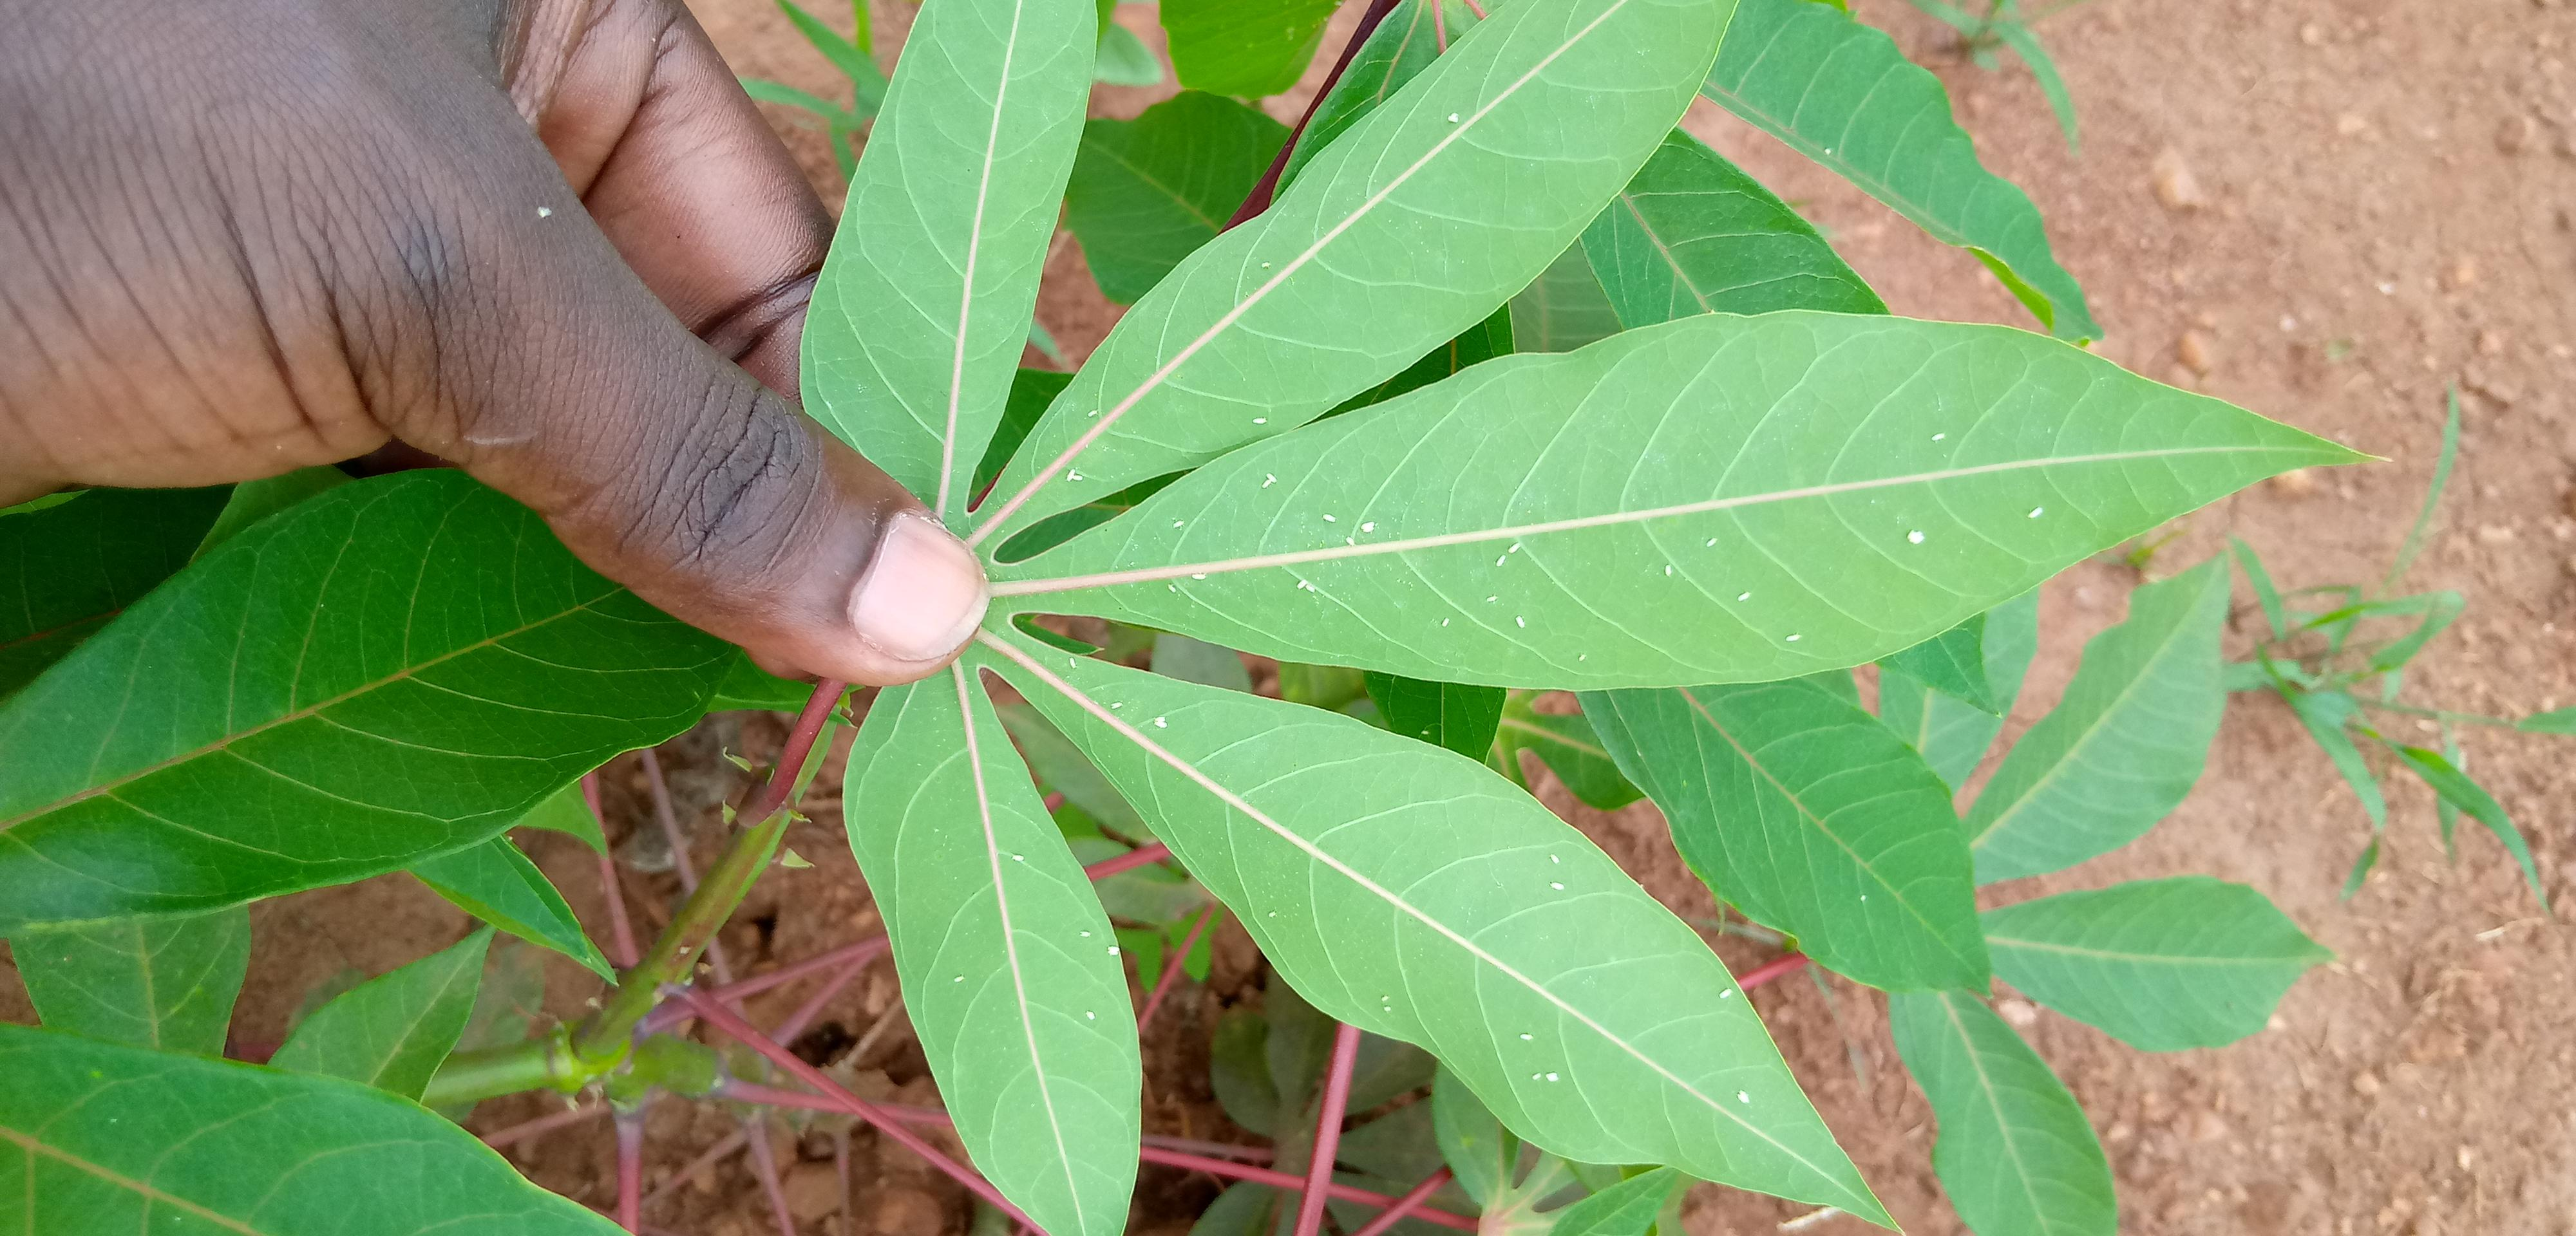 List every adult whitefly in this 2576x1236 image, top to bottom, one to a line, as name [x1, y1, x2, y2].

whitefly [1450, 111, 1459, 117]
whitefly [1446, 116, 1459, 124]
whitefly [1260, 260, 1273, 270]
whitefly [1085, 407, 1099, 418]
whitefly [1250, 415, 1269, 426]
whitefly [1930, 431, 1946, 443]
whitefly [1065, 468, 1076, 482]
whitefly [1265, 472, 1278, 483]
whitefly [1073, 474, 1083, 482]
whitefly [1260, 480, 1272, 489]
whitefly [2027, 505, 2044, 520]
whitefly [1321, 513, 1337, 524]
whitefly [1171, 517, 1188, 530]
whitefly [1360, 521, 1375, 530]
whitefly [1363, 527, 1375, 534]
whitefly [1906, 529, 1917, 540]
whitefly [1909, 530, 1923, 544]
whitefly [1704, 535, 1719, 548]
whitefly [1914, 535, 1925, 545]
whitefly [1345, 536, 1356, 547]
whitefly [1507, 541, 1521, 555]
whitefly [1495, 554, 1507, 568]
whitefly [1663, 562, 1674, 579]
whitefly [1191, 572, 1207, 582]
whitefly [1296, 578, 1309, 590]
whitefly [1166, 582, 1178, 594]
whitefly [1305, 584, 1316, 594]
whitefly [1736, 590, 1752, 603]
whitefly [1485, 593, 1499, 604]
whitefly [1515, 615, 1526, 630]
whitefly [1439, 615, 1452, 628]
whitefly [1784, 632, 1803, 642]
whitefly [1578, 653, 1587, 662]
whitefly [1068, 655, 1079, 671]
whitefly [1108, 699, 1126, 711]
whitefly [1153, 716, 1167, 722]
whitefly [1153, 721, 1168, 729]
whitefly [1549, 852, 1562, 866]
whitefly [1011, 854, 1026, 863]
whitefly [1549, 880, 1566, 893]
whitefly [1077, 929, 1094, 938]
whitefly [1106, 945, 1121, 951]
whitefly [1107, 950, 1119, 957]
whitefly [952, 974, 967, 984]
whitefly [1718, 986, 1734, 1000]
whitefly [1380, 994, 1390, 1002]
whitefly [1382, 1005, 1393, 1013]
whitefly [1084, 1010, 1097, 1021]
whitefly [1518, 1032, 1534, 1042]
whitefly [1531, 1072, 1542, 1081]
whitefly [1545, 1072, 1558, 1078]
whitefly [1547, 1076, 1558, 1082]
whitefly [1739, 1089, 1751, 1102]
whitefly [1736, 1093, 1746, 1105]